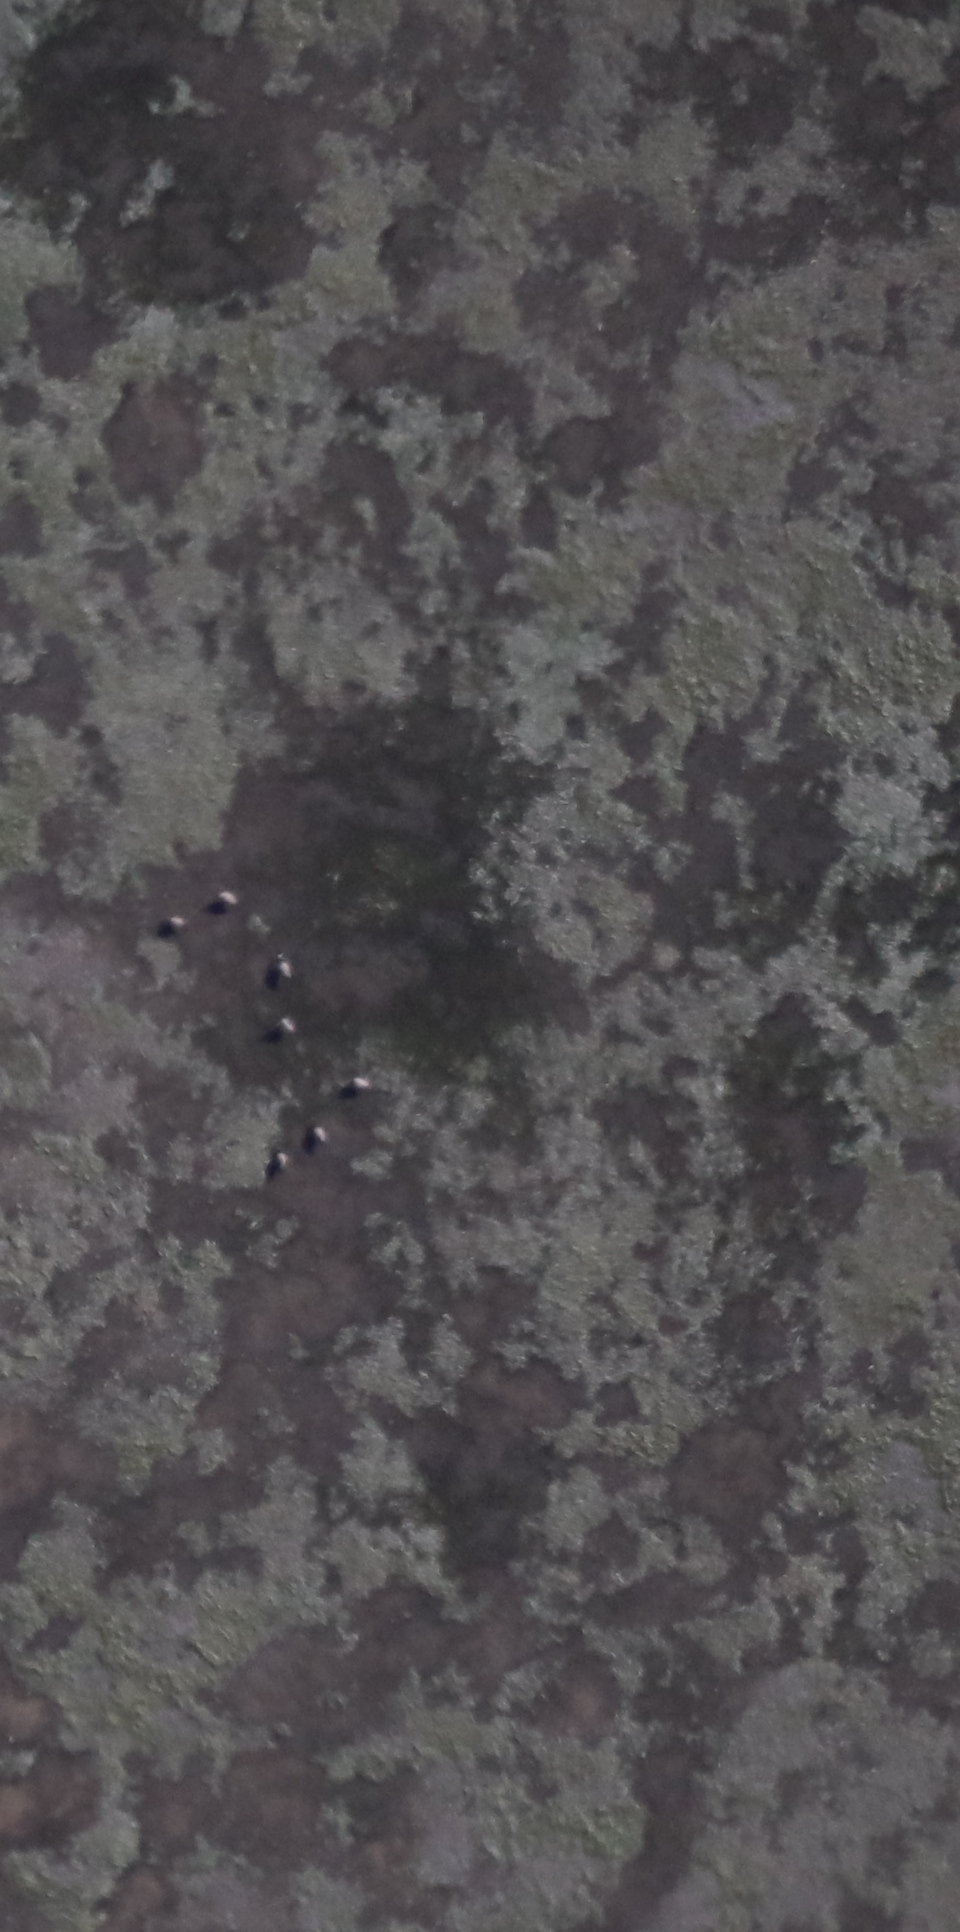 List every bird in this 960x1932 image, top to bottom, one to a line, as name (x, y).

Canada goose (230, 898)
Canada goose (174, 923)
Canada goose (286, 968)
Canada goose (289, 1027)
Canada goose (357, 1085)
Canada goose (317, 1134)
Canada goose (280, 1159)